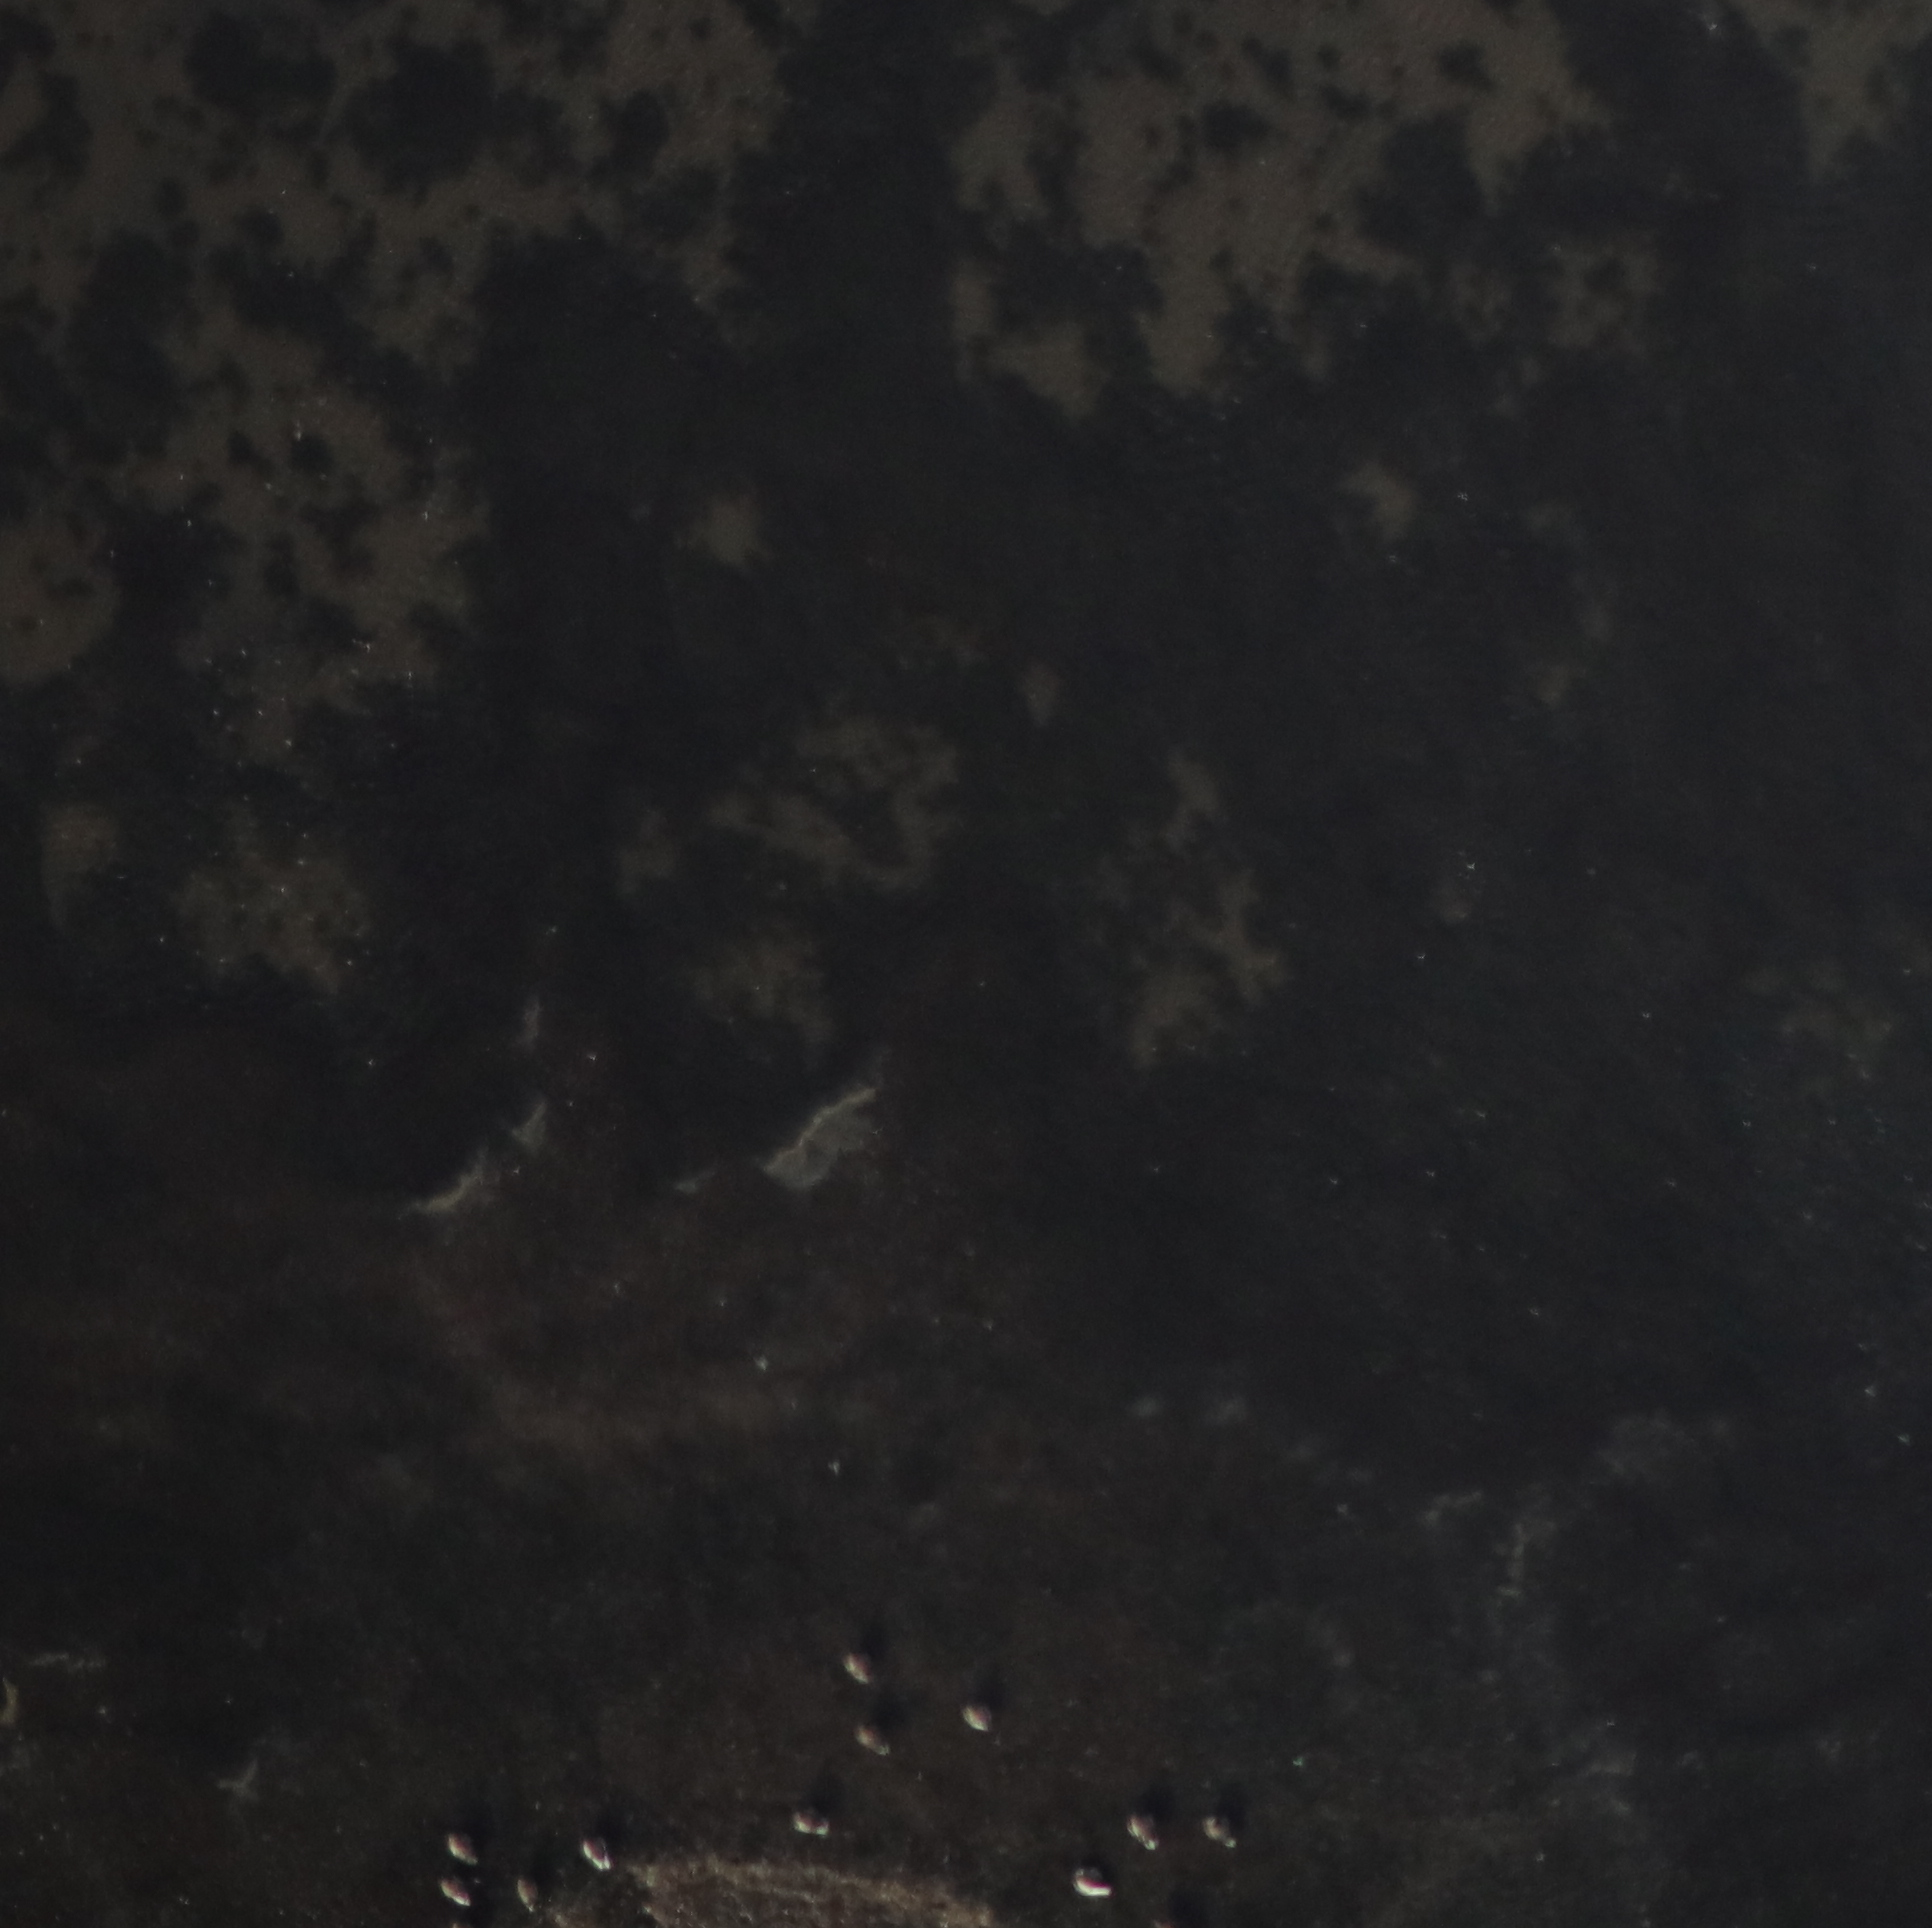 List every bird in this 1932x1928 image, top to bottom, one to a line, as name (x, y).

brant (859, 1664)
brant (982, 1716)
brant (870, 1737)
brant (810, 1819)
brant (1221, 1826)
brant (1144, 1827)
brant (598, 1849)
brant (463, 1850)
brant (1090, 1881)
brant (456, 1890)
brant (531, 1893)